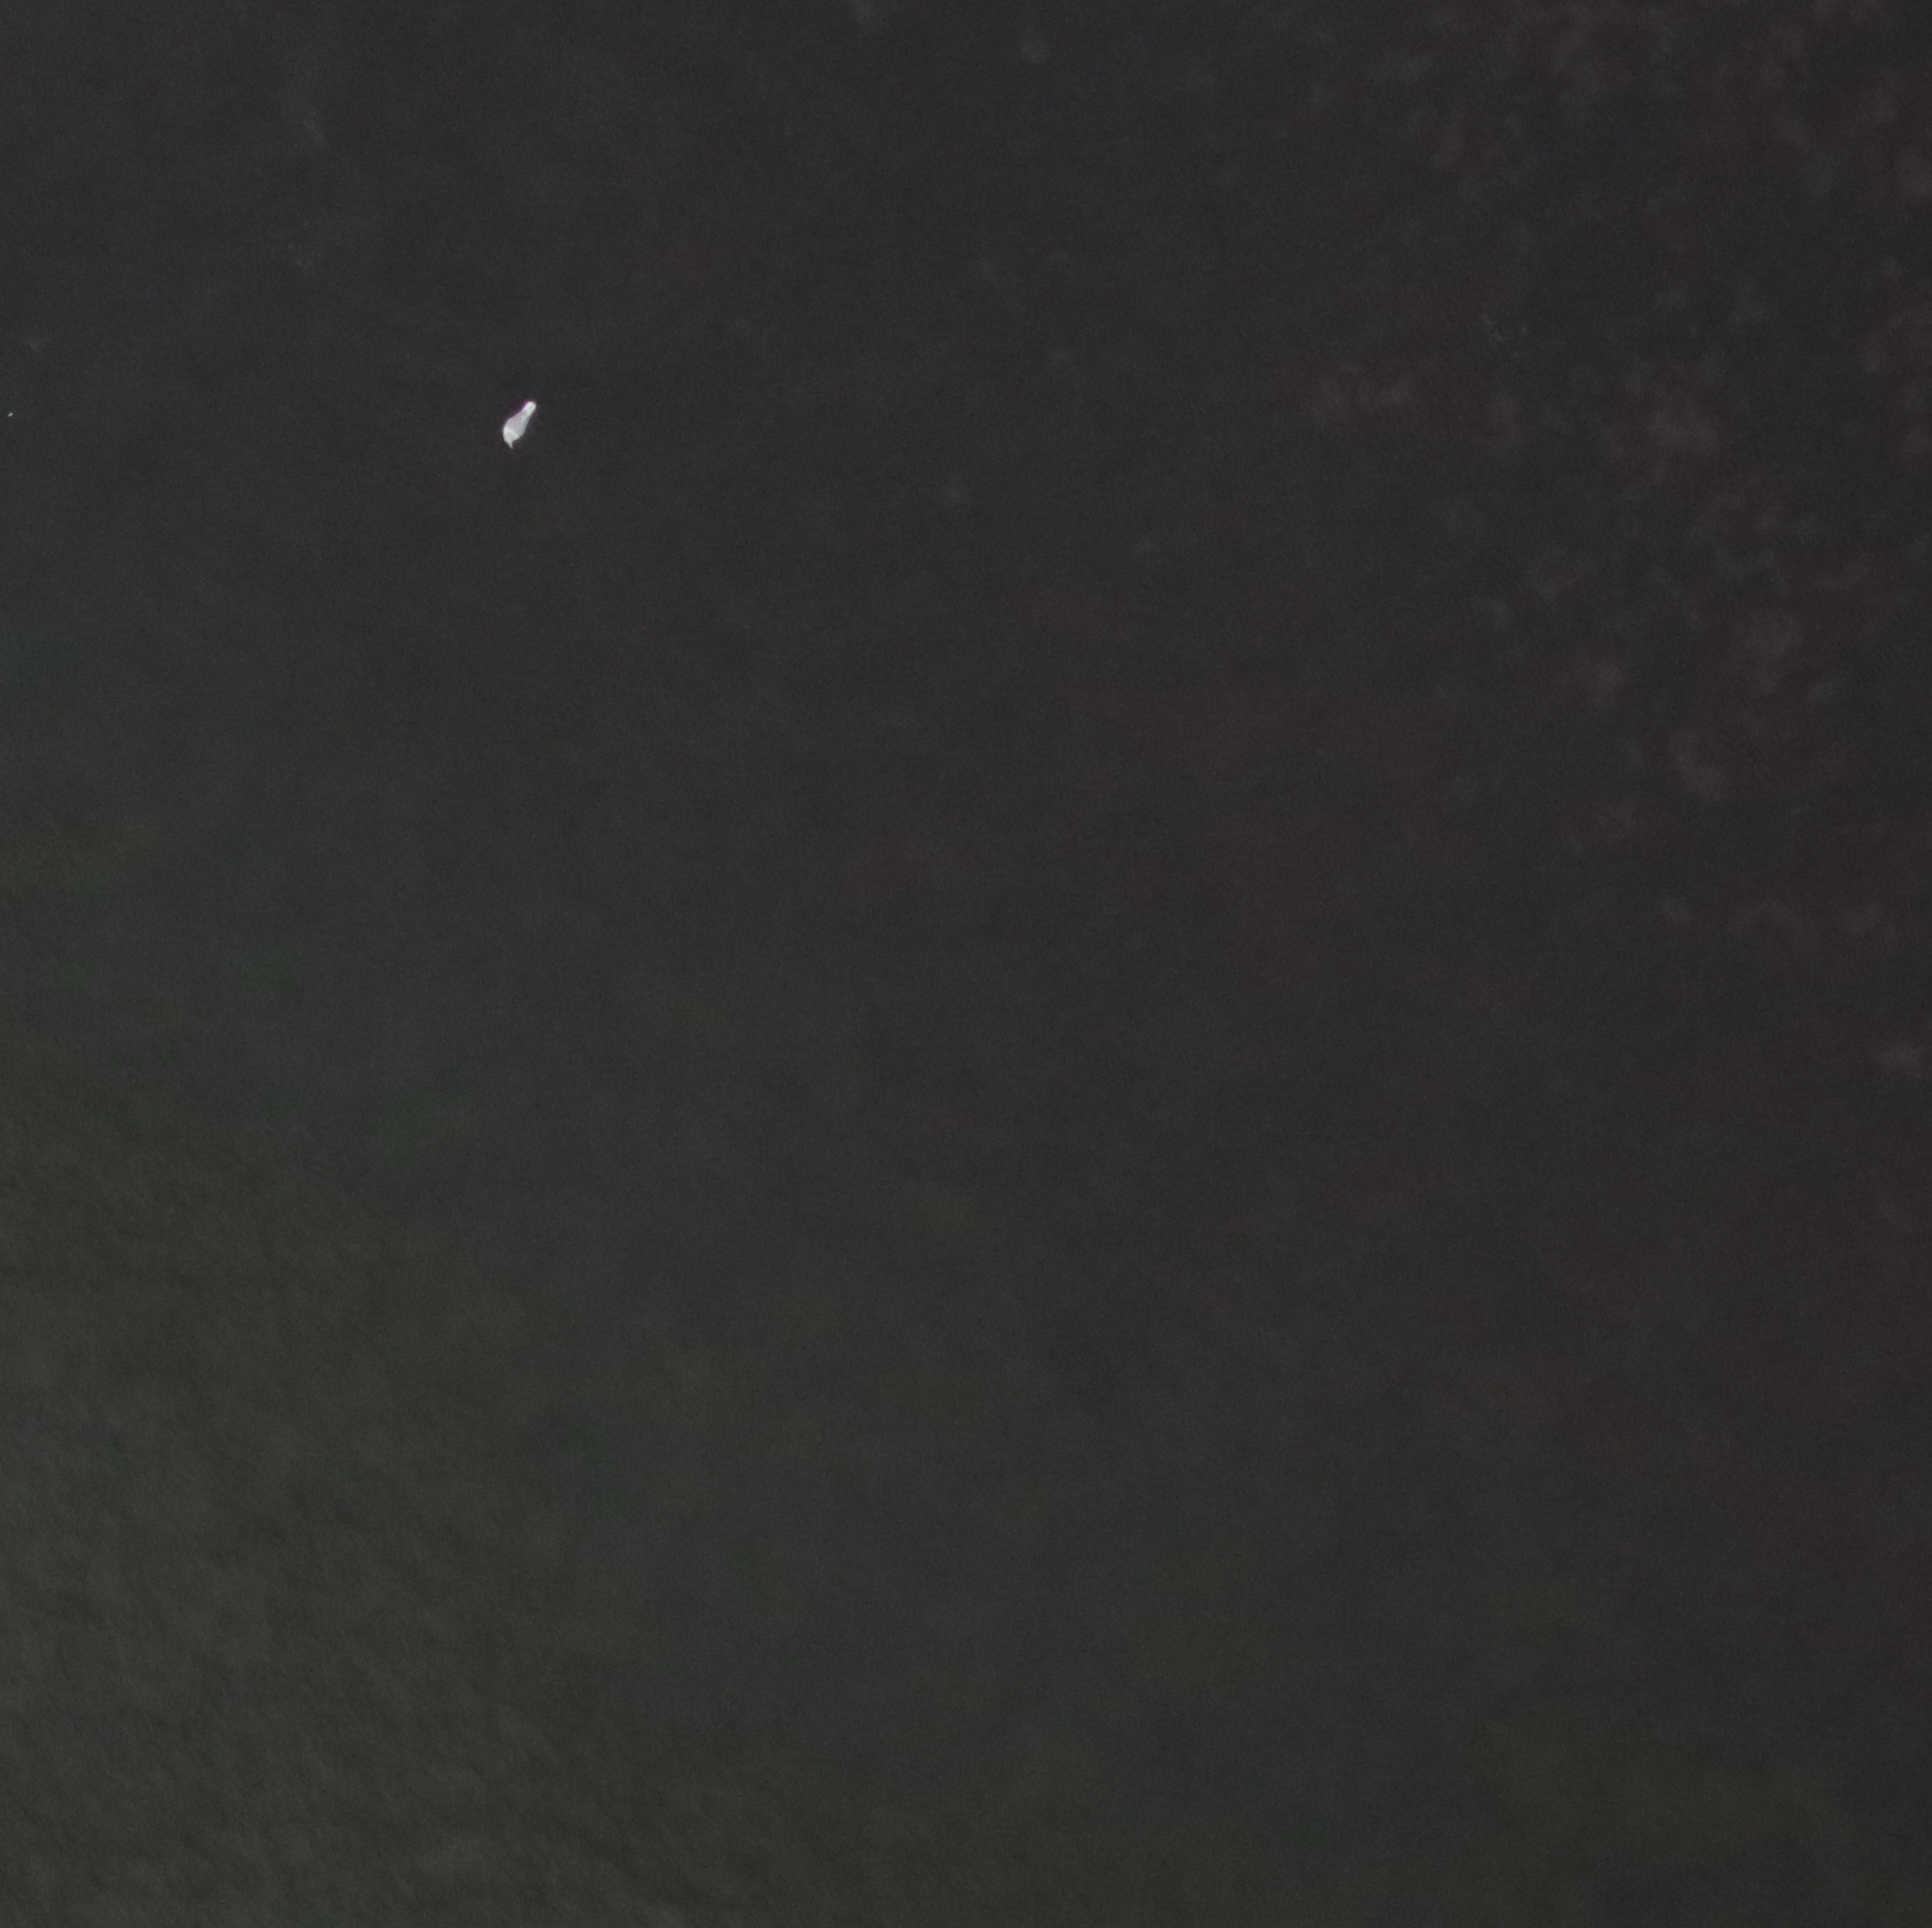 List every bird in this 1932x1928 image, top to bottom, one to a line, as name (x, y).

gull (518, 425)